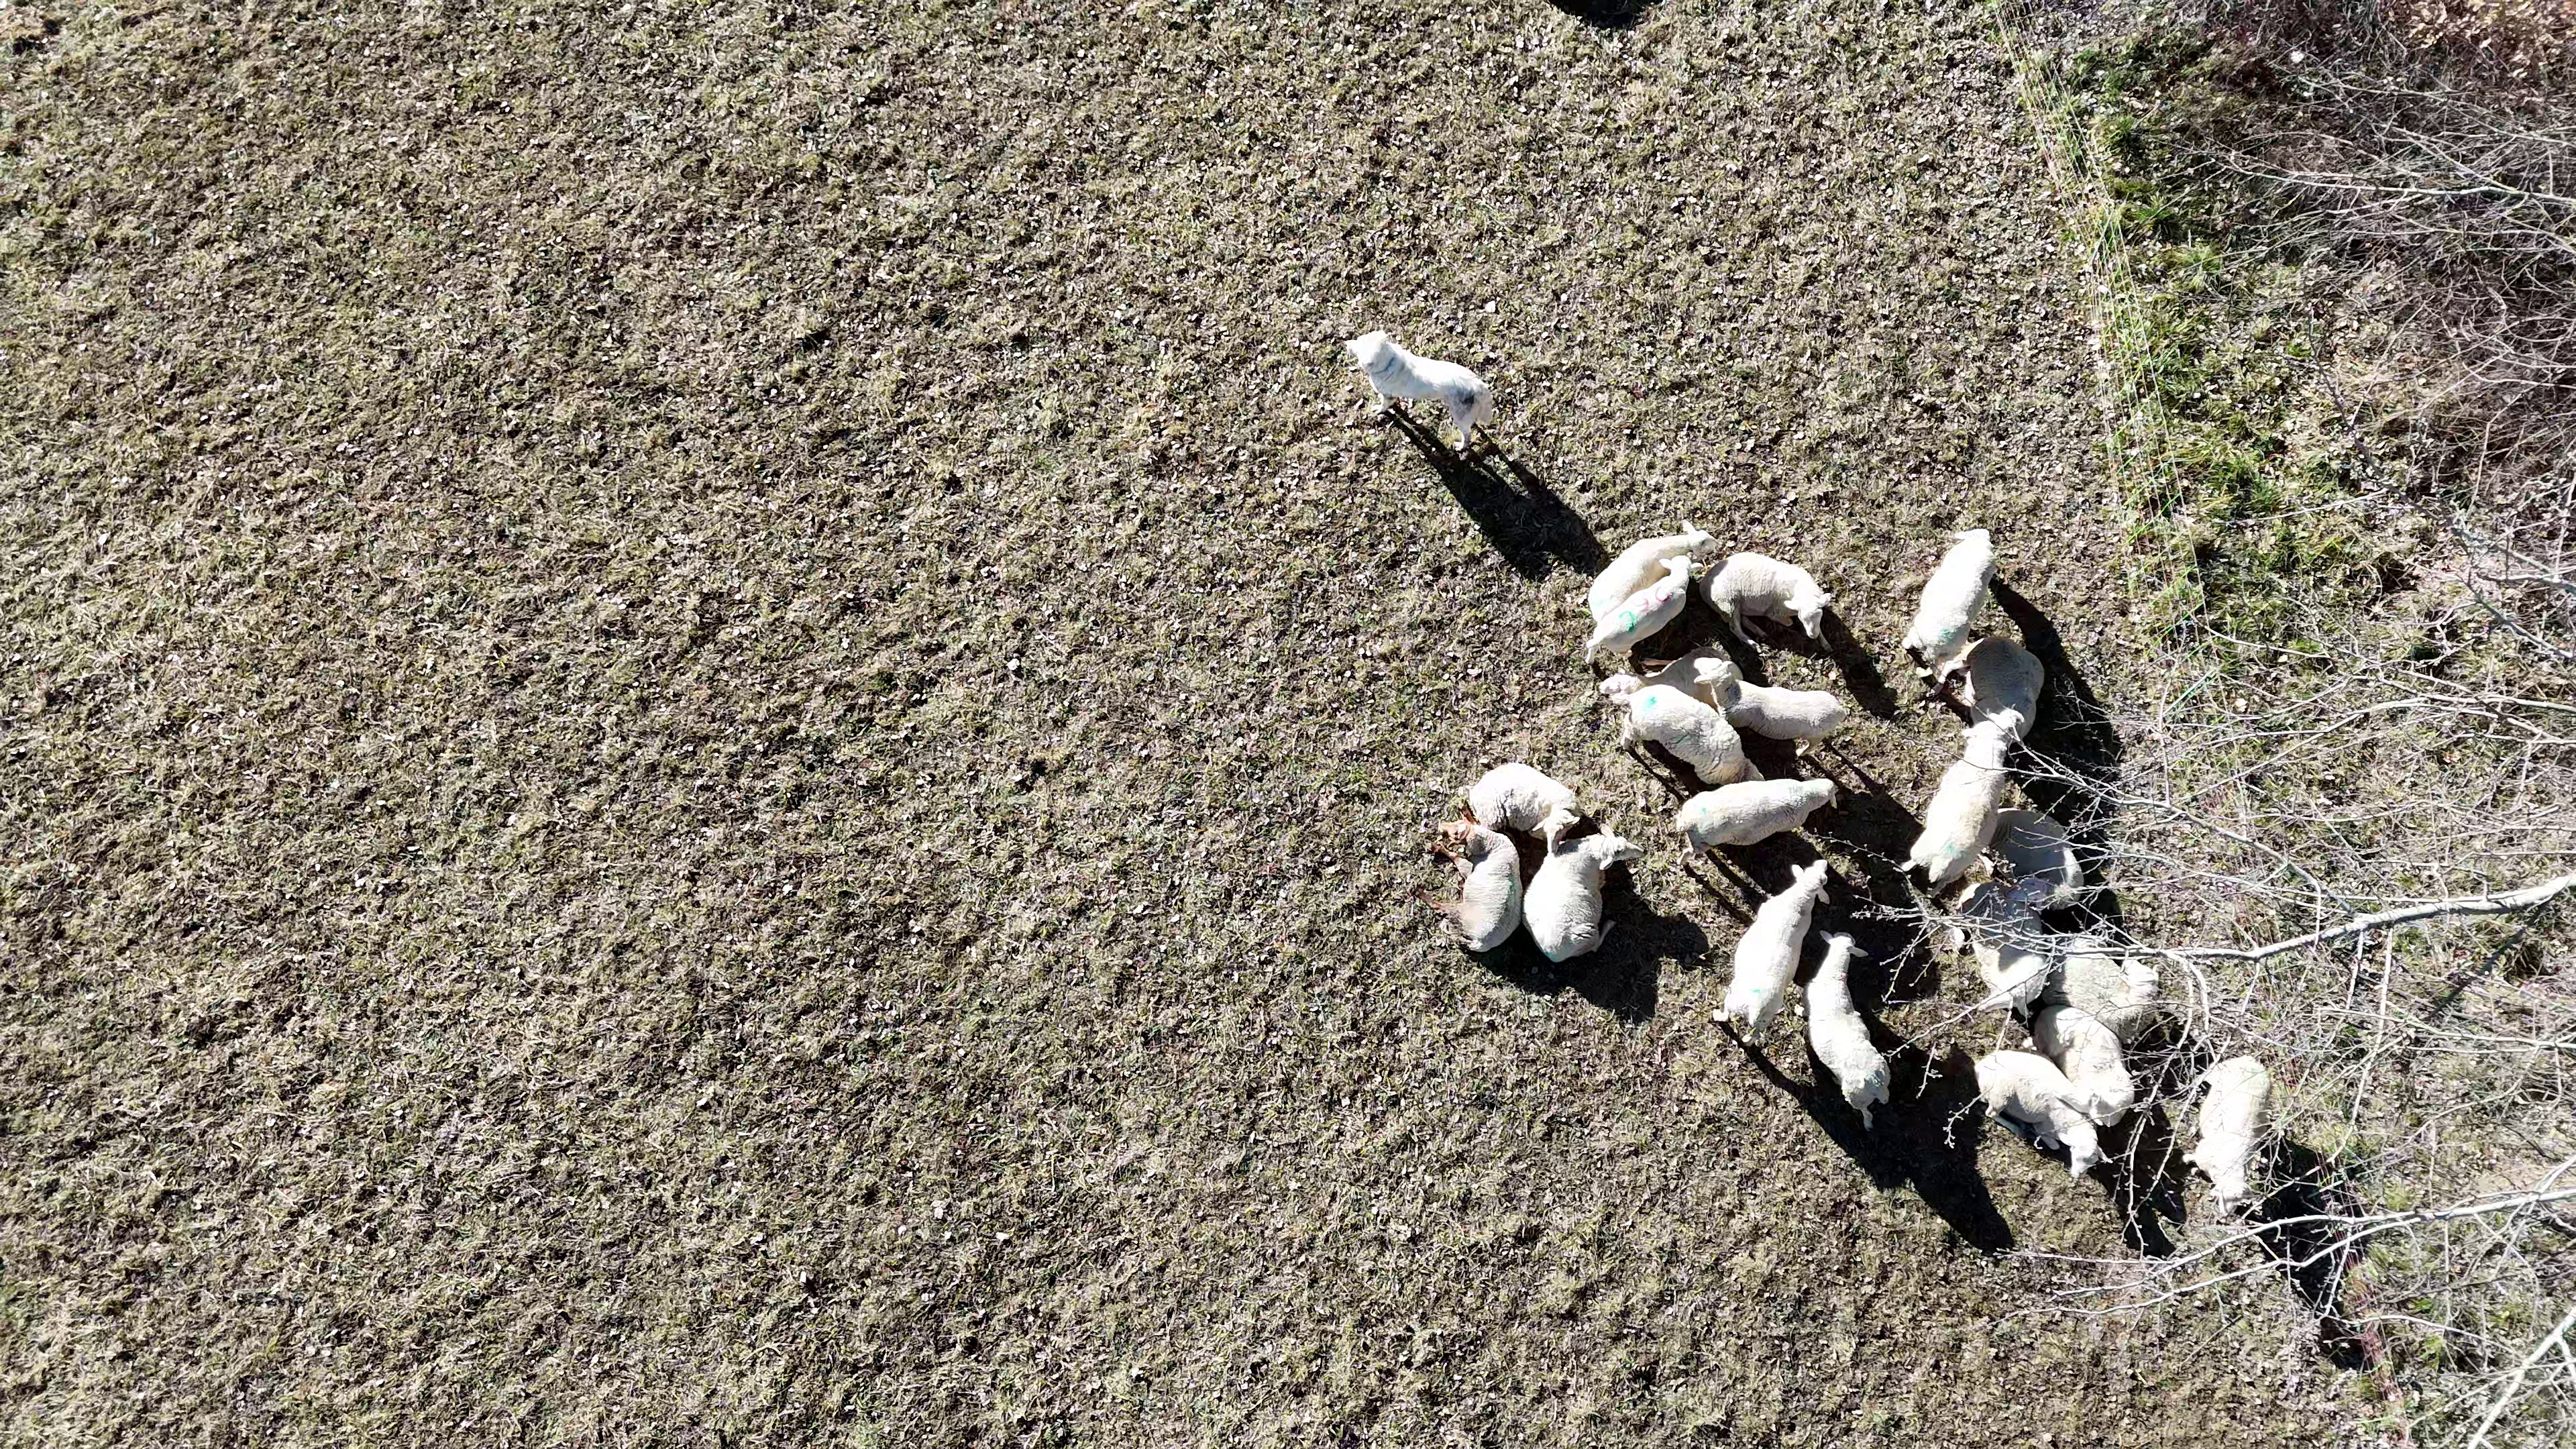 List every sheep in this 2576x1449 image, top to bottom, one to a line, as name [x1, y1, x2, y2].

sheep [1588, 521, 1716, 632]
sheep [1901, 528, 1997, 681]
sheep [1704, 553, 1835, 649]
sheep [1583, 556, 1703, 665]
sheep [1941, 637, 2045, 743]
sheep [1598, 648, 1732, 707]
sheep [1694, 657, 1846, 759]
sheep [1616, 684, 1765, 784]
sheep [1902, 721, 2013, 896]
sheep [1467, 762, 1580, 852]
sheep [1670, 778, 1837, 863]
sheep [1987, 808, 2085, 911]
sheep [1441, 819, 1522, 953]
sheep [1521, 819, 1644, 962]
sheep [1715, 859, 1830, 1046]
sheep [1971, 879, 2047, 1013]
sheep [1804, 930, 1891, 1128]
sheep [2049, 938, 2161, 1039]
sheep [2032, 1002, 2139, 1126]
sheep [1972, 1051, 2110, 1177]
sheep [2182, 1054, 2269, 1213]